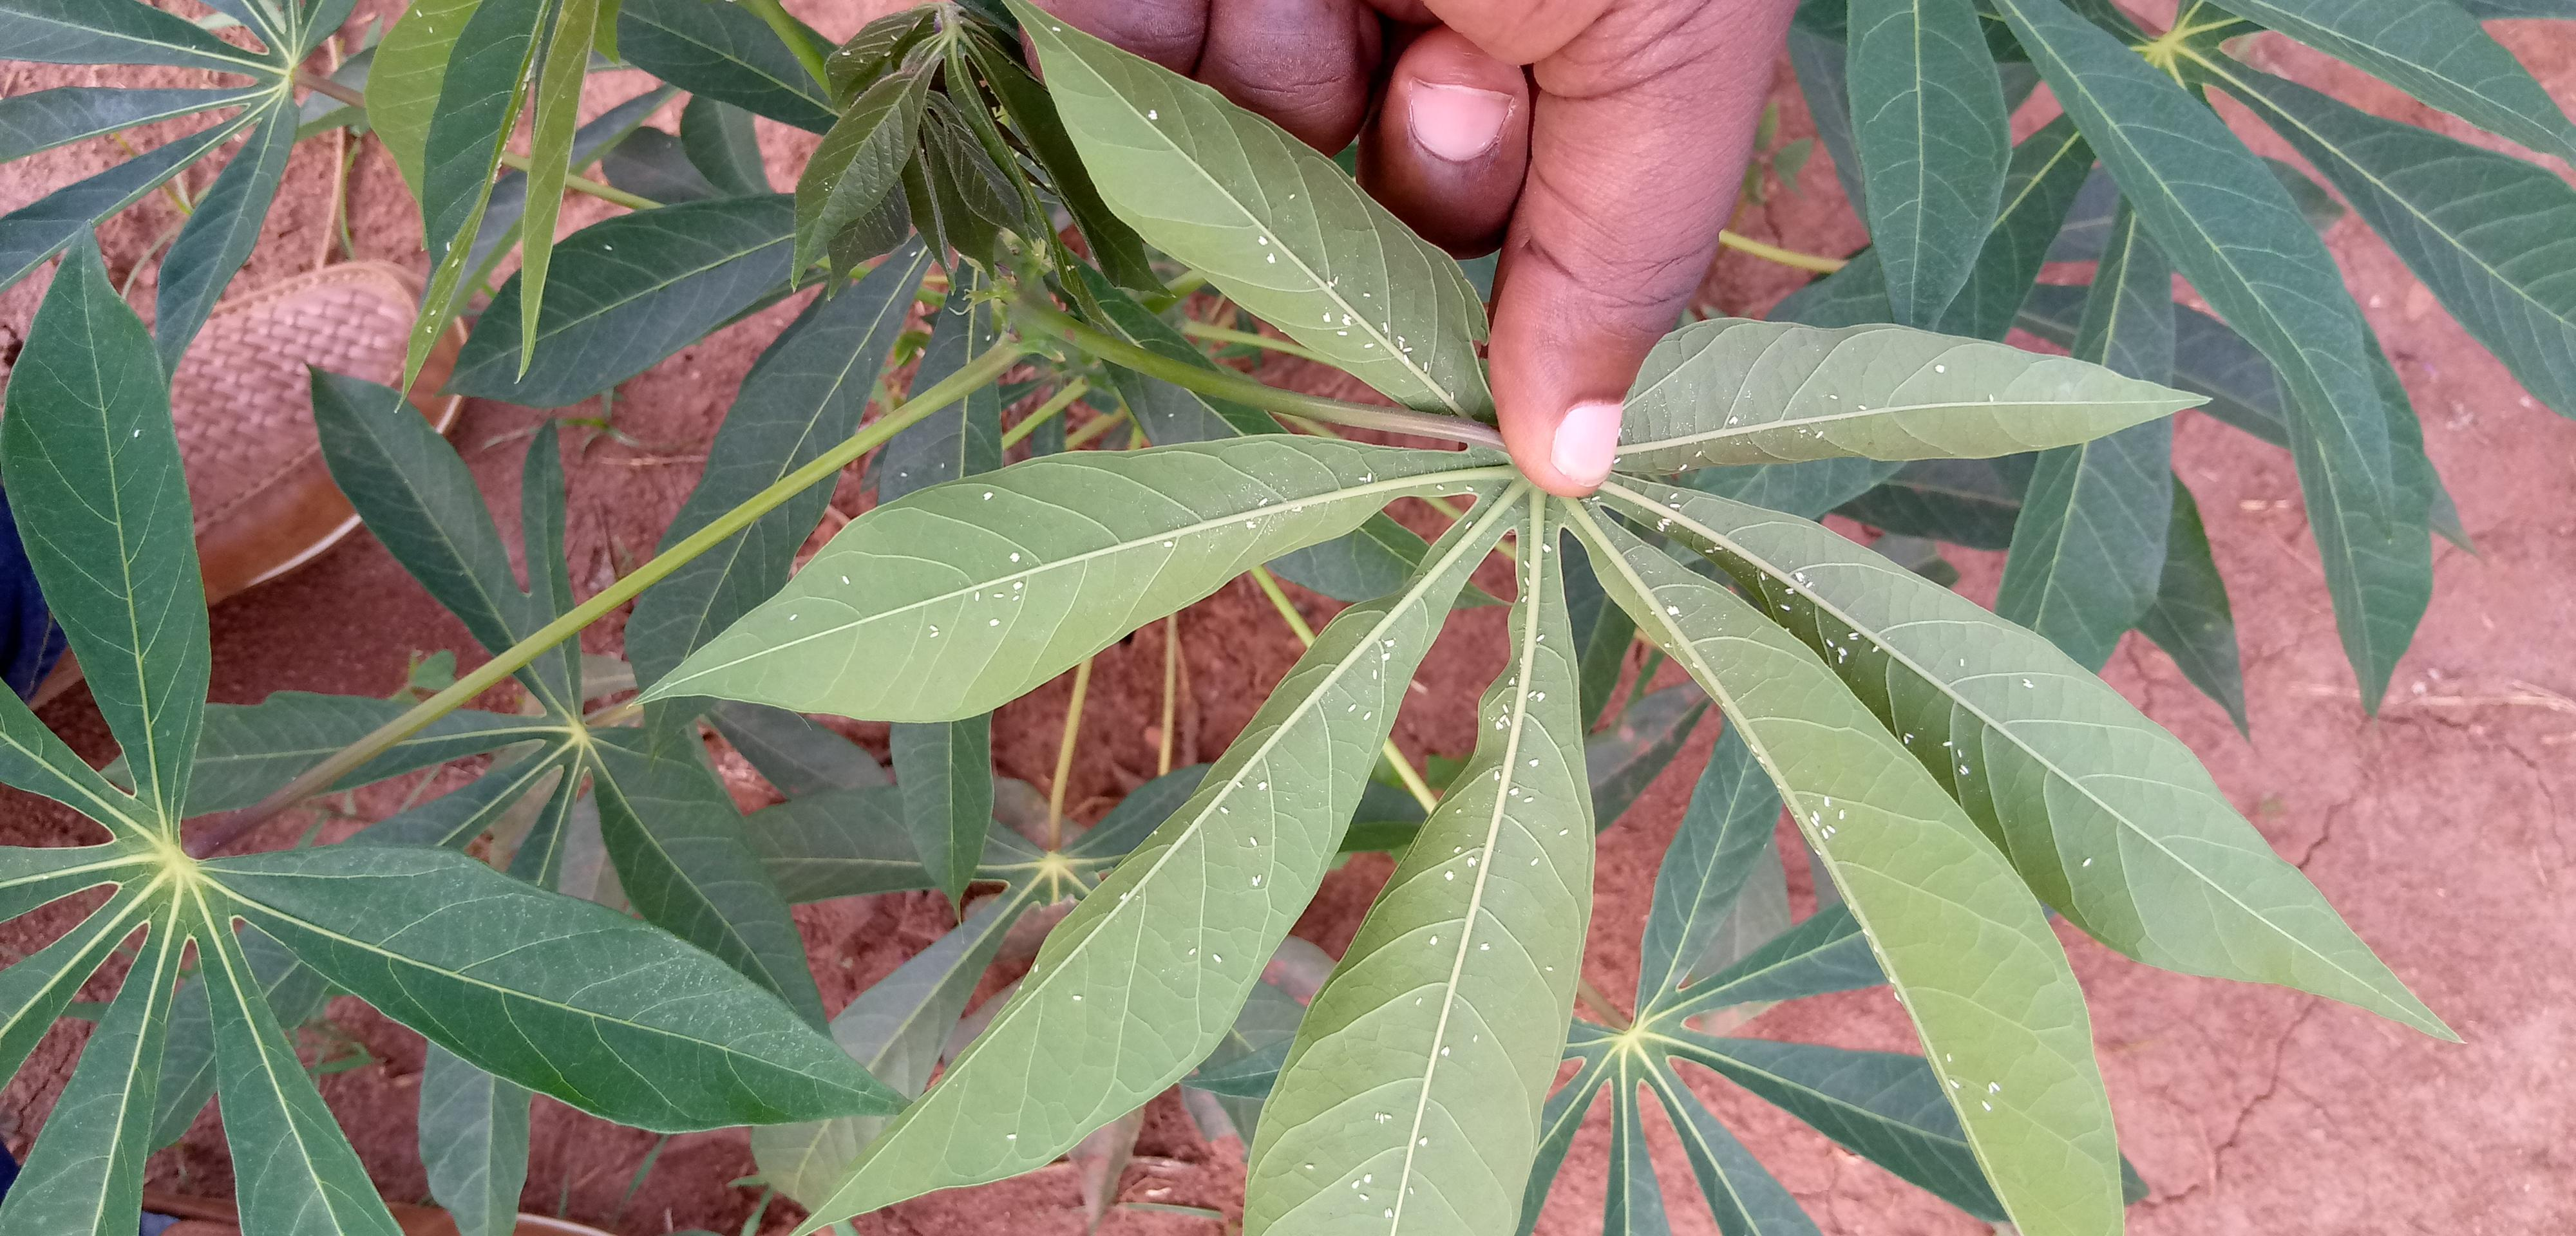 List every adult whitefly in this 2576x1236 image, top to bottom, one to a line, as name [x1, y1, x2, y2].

whitefly [1050, 24, 1065, 35]
whitefly [888, 33, 901, 43]
whitefly [839, 50, 854, 58]
whitefly [882, 50, 894, 59]
whitefly [1144, 105, 1164, 126]
whitefly [1142, 107, 1162, 124]
whitefly [1286, 191, 1299, 201]
whitefly [1258, 235, 1269, 244]
whitefly [1257, 238, 1265, 247]
whitefly [1269, 251, 1278, 264]
whitefly [1265, 254, 1272, 265]
whitefly [1333, 275, 1341, 287]
whitefly [1325, 279, 1335, 288]
whitefly [1361, 291, 1373, 299]
whitefly [1326, 310, 1332, 324]
whitefly [1341, 312, 1353, 320]
whitefly [1321, 313, 1327, 323]
whitefly [1340, 317, 1348, 326]
whitefly [1345, 317, 1353, 326]
whitefly [1380, 320, 1391, 333]
whitefly [1334, 329, 1349, 339]
whitefly [1396, 333, 1407, 341]
whitefly [1397, 339, 1404, 351]
whitefly [1361, 341, 1376, 350]
whitefly [1403, 345, 1414, 353]
whitefly [1402, 351, 1412, 366]
whitefly [1422, 360, 1431, 375]
whitefly [1933, 364, 1946, 369]
whitefly [1935, 368, 1944, 374]
whitefly [1450, 388, 1455, 401]
whitefly [1987, 392, 1996, 402]
whitefly [1828, 393, 1839, 400]
whitefly [1857, 404, 1868, 411]
whitefly [1727, 415, 1736, 426]
whitefly [1733, 417, 1739, 426]
whitefly [1797, 427, 1807, 435]
whitefly [1814, 429, 1825, 440]
whitefly [1694, 448, 1703, 459]
whitefly [1611, 456, 1622, 466]
whitefly [1677, 463, 1688, 473]
whitefly [1367, 472, 1372, 483]
whitefly [1357, 476, 1367, 482]
whitefly [1434, 483, 1446, 492]
whitefly [1464, 484, 1475, 492]
whitefly [983, 491, 991, 498]
whitefly [984, 492, 994, 501]
whitefly [1668, 492, 1678, 500]
whitefly [1590, 495, 1601, 501]
whitefly [1258, 497, 1269, 507]
whitefly [1669, 502, 1682, 510]
whitefly [1291, 505, 1303, 513]
whitefly [1662, 517, 1672, 523]
whitefly [1245, 520, 1255, 525]
whitefly [1464, 520, 1473, 531]
whitefly [1656, 520, 1665, 529]
whitefly [1662, 521, 1671, 527]
whitefly [1245, 525, 1258, 529]
whitefly [1656, 526, 1665, 533]
whitefly [1162, 541, 1174, 544]
whitefly [1543, 543, 1553, 552]
whitefly [1163, 544, 1174, 548]
whitefly [1542, 545, 1549, 554]
whitefly [1714, 545, 1724, 552]
whitefly [1703, 548, 1714, 554]
whitefly [1009, 552, 1016, 559]
whitefly [1014, 554, 1020, 563]
whitefly [1522, 558, 1532, 570]
whitefly [1759, 570, 1767, 582]
whitefly [1795, 572, 1803, 583]
whitefly [1799, 572, 1806, 579]
whitefly [841, 574, 852, 586]
whitefly [1523, 576, 1531, 586]
whitefly [1804, 580, 1814, 590]
whitefly [1012, 581, 1021, 588]
whitefly [1016, 582, 1024, 592]
whitefly [1784, 587, 1795, 592]
whitefly [974, 590, 980, 603]
whitefly [1786, 591, 1794, 595]
whitefly [992, 592, 1005, 599]
whitefly [1011, 594, 1020, 602]
whitefly [1519, 595, 1529, 604]
whitefly [1778, 603, 1791, 612]
whitefly [1674, 604, 1681, 615]
whitefly [1669, 605, 1676, 615]
whitefly [1666, 607, 1673, 617]
whitefly [788, 613, 799, 623]
whitefly [989, 617, 999, 624]
whitefly [990, 620, 1001, 628]
whitefly [929, 624, 940, 632]
whitefly [929, 631, 941, 640]
whitefly [1847, 632, 1861, 637]
whitefly [1535, 633, 1546, 643]
whitefly [1848, 636, 1859, 641]
whitefly [1825, 637, 1833, 650]
whitefly [1384, 638, 1396, 644]
whitefly [1662, 642, 1672, 650]
whitefly [1387, 642, 1394, 648]
whitefly [1871, 644, 1881, 654]
whitefly [1837, 646, 1844, 657]
whitefly [1840, 647, 1849, 657]
whitefly [1380, 651, 1392, 659]
whitefly [1837, 655, 1843, 665]
whitefly [1383, 656, 1391, 661]
whitefly [1956, 656, 1966, 668]
whitefly [1372, 667, 1379, 681]
whitefly [1508, 675, 1517, 688]
whitefly [2022, 677, 2032, 683]
whitefly [2022, 682, 2034, 689]
whitefly [1526, 689, 1537, 699]
whitefly [1536, 691, 1544, 698]
whitefly [1537, 693, 1546, 703]
whitefly [1347, 702, 1358, 715]
whitefly [1501, 702, 1511, 714]
whitefly [1361, 709, 1374, 722]
whitefly [1499, 714, 1507, 723]
whitefly [1505, 716, 1512, 728]
whitefly [1495, 720, 1506, 732]
whitefly [1905, 732, 1915, 740]
whitefly [1902, 734, 1909, 745]
whitefly [1940, 740, 1955, 747]
whitefly [1750, 743, 1758, 753]
whitefly [1956, 747, 1964, 759]
whitefly [1757, 755, 1766, 765]
whitefly [1528, 758, 1540, 765]
whitefly [1531, 762, 1539, 769]
whitefly [1960, 763, 1970, 774]
whitefly [1958, 767, 1966, 776]
whitefly [1493, 769, 1502, 783]
whitefly [1235, 781, 1246, 790]
whitefly [1508, 787, 1520, 794]
whitefly [1511, 791, 1519, 798]
whitefly [1823, 794, 1831, 809]
whitefly [1522, 796, 1536, 805]
whitefly [1218, 806, 1231, 816]
whitefly [1454, 807, 1462, 814]
whitefly [1837, 807, 1848, 821]
whitefly [1812, 809, 1821, 821]
whitefly [1809, 816, 1819, 827]
whitefly [1826, 824, 1838, 835]
whitefly [1821, 827, 1830, 841]
whitefly [1557, 827, 1570, 838]
whitefly [1249, 834, 1259, 847]
whitefly [1452, 845, 1463, 855]
whitefly [1470, 856, 1479, 867]
whitefly [1529, 856, 1540, 868]
whitefly [2081, 856, 2093, 868]
whitefly [1467, 858, 1473, 869]
whitefly [1443, 870, 1451, 878]
whitefly [1446, 871, 1453, 881]
whitefly [1256, 873, 1262, 883]
whitefly [1448, 874, 1455, 882]
whitefly [1252, 876, 1259, 888]
whitefly [1119, 890, 1128, 901]
whitefly [1428, 935, 1437, 946]
whitefly [1432, 937, 1438, 946]
whitefly [1480, 942, 1491, 946]
whitefly [1186, 946, 1197, 957]
whitefly [1479, 946, 1492, 951]
whitefly [1211, 953, 1224, 964]
whitefly [1033, 963, 1041, 975]
whitefly [1542, 964, 1554, 973]
whitefly [1070, 994, 1084, 1003]
whitefly [1414, 995, 1423, 1007]
whitefly [1471, 1032, 1479, 1044]
whitefly [1440, 1046, 1449, 1056]
whitefly [1444, 1048, 1450, 1057]
whitefly [1946, 1052, 1954, 1063]
whitefly [1948, 1078, 1961, 1090]
whitefly [1991, 1080, 2002, 1092]
whitefly [1987, 1083, 1994, 1094]
whitefly [1980, 1099, 1993, 1112]
whitefly [1374, 1111, 1381, 1121]
whitefly [1379, 1112, 1386, 1125]
whitefly [1383, 1113, 1394, 1119]
whitefly [1005, 1132, 1019, 1141]
whitefly [1417, 1136, 1427, 1145]
whitefly [1421, 1139, 1428, 1148]
whitefly [1303, 1163, 1315, 1171]
whitefly [1363, 1172, 1368, 1183]
whitefly [1367, 1172, 1372, 1184]
whitefly [1350, 1179, 1361, 1188]
whitefly [1354, 1183, 1360, 1190]
whitefly [1408, 1186, 1417, 1195]
whitefly [1357, 1192, 1371, 1202]
whitefly [1388, 1206, 1395, 1219]
whitefly [1383, 1207, 1389, 1219]